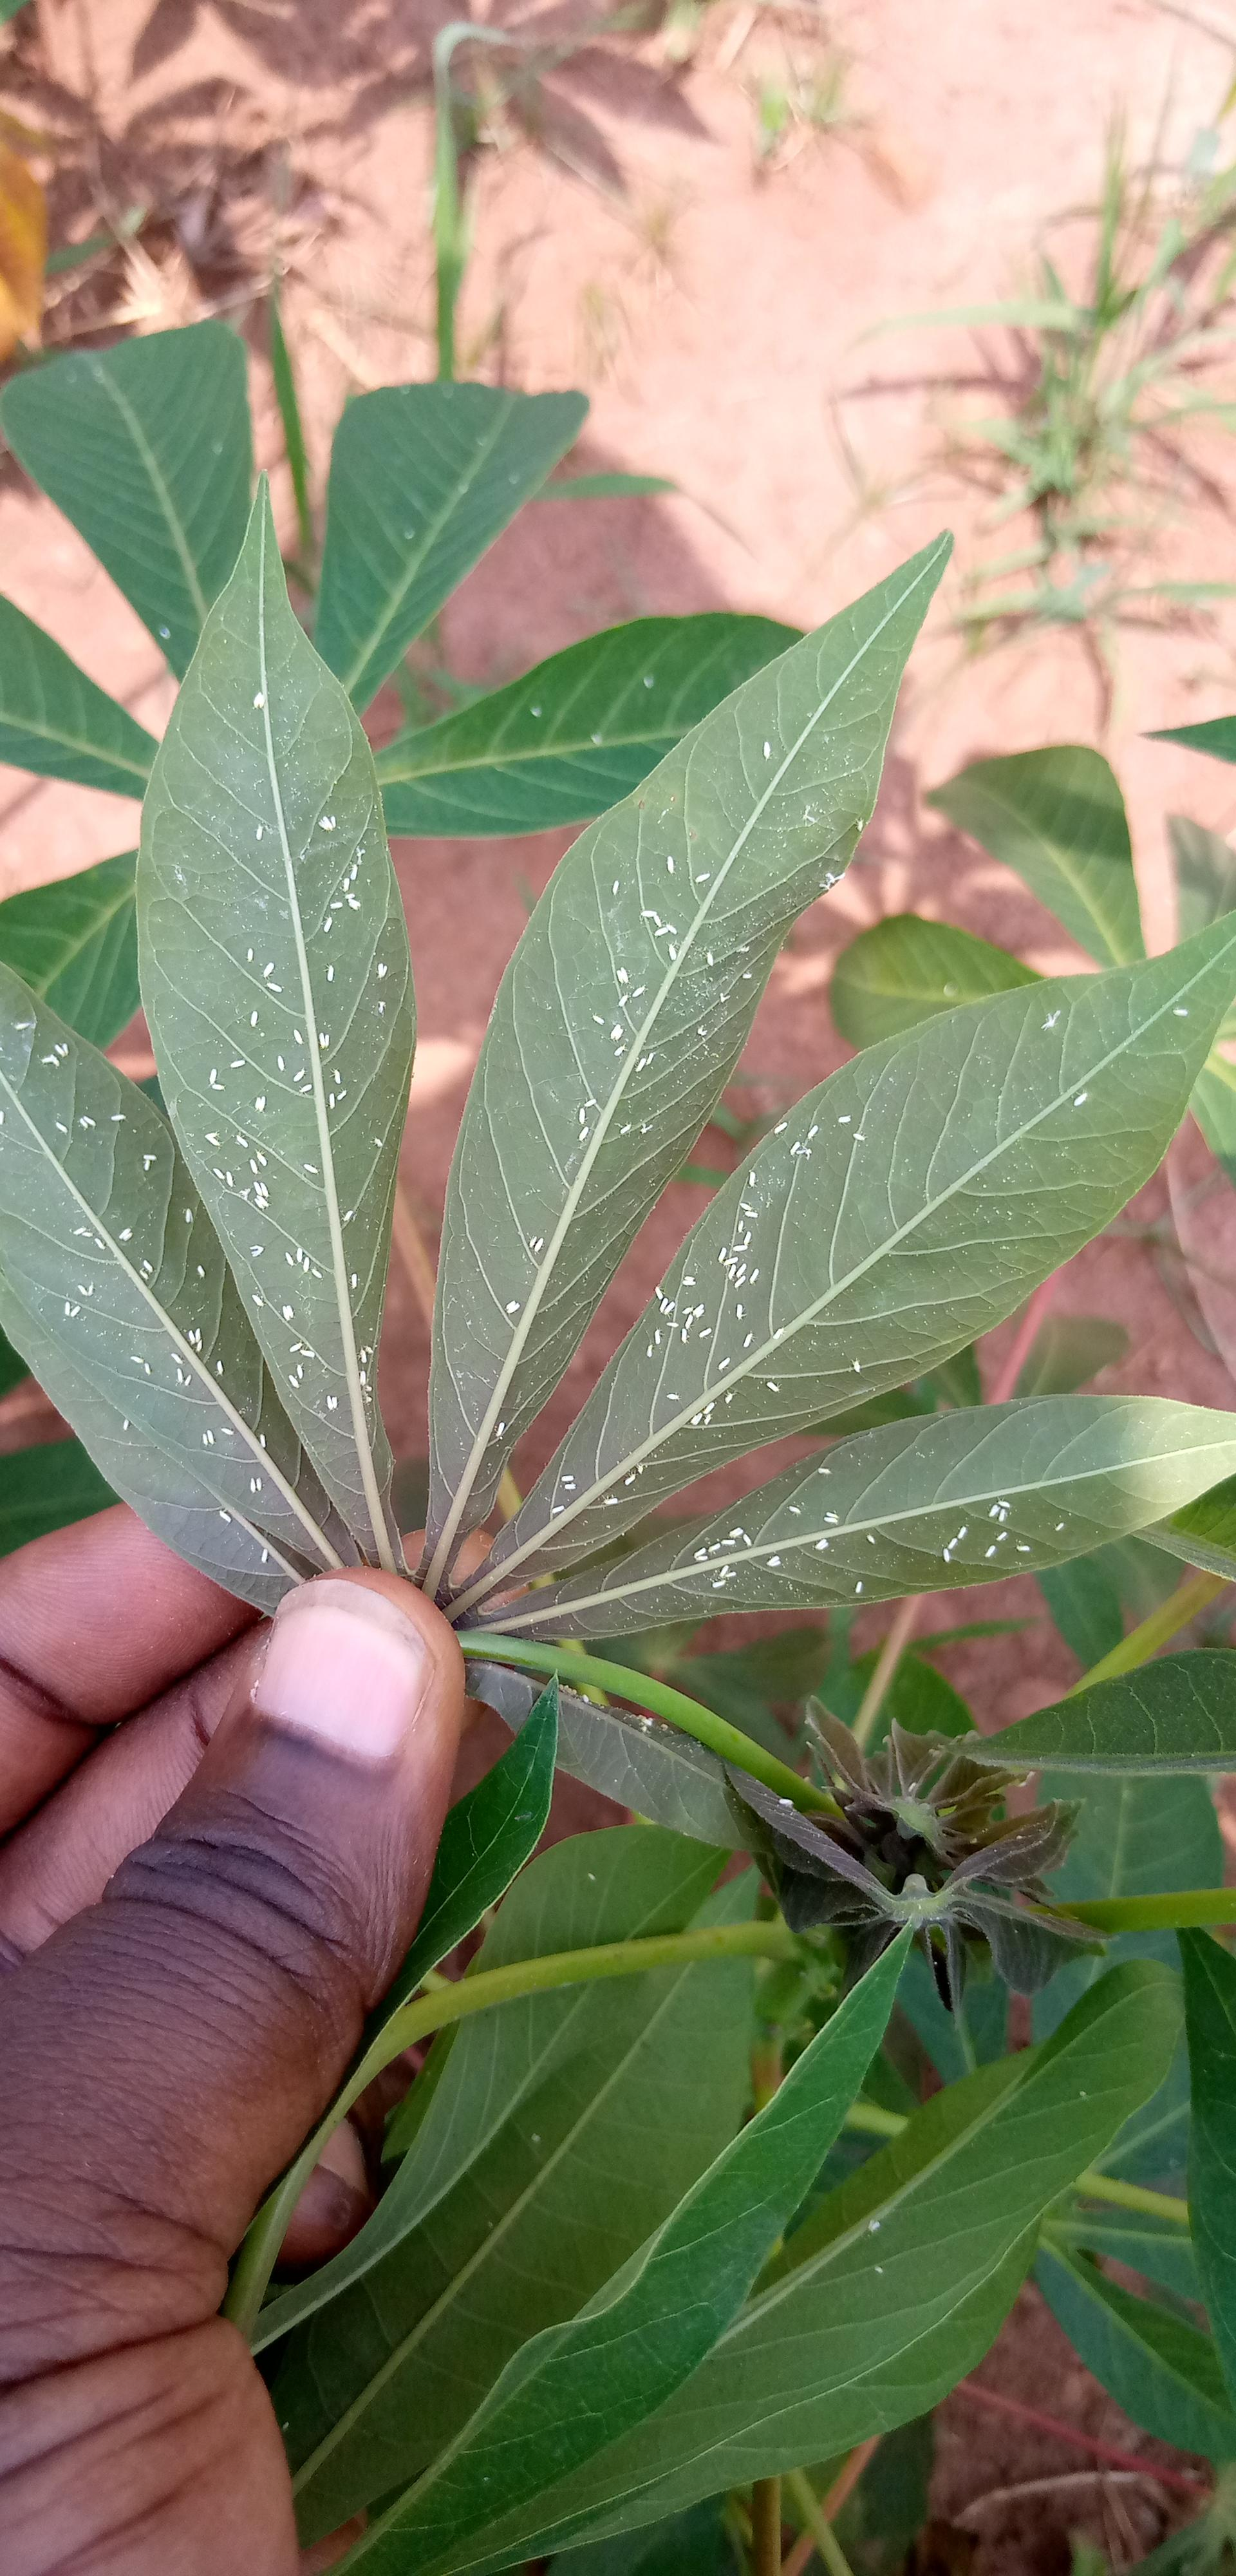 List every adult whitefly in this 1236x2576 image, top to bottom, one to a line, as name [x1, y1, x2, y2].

whitefly [253, 688, 266, 710]
whitefly [761, 739, 773, 761]
whitefly [801, 804, 818, 825]
whitefly [323, 815, 334, 831]
whitefly [330, 815, 339, 830]
whitefly [854, 815, 865, 835]
whitefly [317, 819, 330, 833]
whitefly [254, 822, 266, 843]
whitefly [355, 847, 366, 865]
whitefly [664, 854, 677, 877]
whitefly [350, 862, 359, 882]
whitefly [694, 870, 712, 885]
whitefly [824, 871, 847, 885]
whitefly [341, 876, 351, 893]
whitefly [610, 878, 621, 899]
whitefly [818, 880, 831, 893]
whitefly [344, 892, 355, 900]
whitefly [346, 898, 362, 911]
whitefly [329, 900, 344, 910]
whitefly [639, 909, 658, 918]
whitefly [653, 914, 662, 929]
whitefly [322, 915, 333, 933]
whitefly [664, 922, 679, 936]
whitefly [653, 927, 668, 937]
whitefly [666, 940, 680, 961]
whitefly [737, 945, 752, 954]
whitefly [245, 945, 256, 964]
whitefly [704, 951, 715, 967]
whitefly [261, 960, 274, 978]
whitefly [377, 961, 391, 981]
whitefly [324, 963, 335, 983]
whitefly [621, 966, 630, 984]
whitefly [616, 969, 623, 984]
whitefly [740, 972, 754, 982]
whitefly [265, 981, 284, 994]
whitefly [632, 984, 647, 1001]
whitefly [718, 989, 734, 1007]
whitefly [617, 992, 630, 1009]
whitefly [376, 999, 388, 1017]
whitefly [1172, 1005, 1189, 1019]
whitefly [250, 1008, 261, 1028]
whitefly [1040, 1011, 1062, 1034]
whitefly [590, 1012, 606, 1027]
whitefly [12, 1019, 31, 1032]
whitefly [609, 1023, 622, 1041]
whitefly [695, 1023, 710, 1038]
whitefly [616, 1028, 624, 1041]
whitefly [293, 1029, 305, 1045]
whitefly [317, 1032, 326, 1050]
whitefly [324, 1034, 332, 1050]
whitefly [52, 1042, 64, 1057]
whitefly [613, 1043, 628, 1059]
whitefly [646, 1050, 655, 1066]
whitefly [50, 1052, 62, 1068]
whitefly [276, 1054, 286, 1072]
whitefly [37, 1054, 53, 1063]
whitefly [635, 1056, 648, 1075]
whitefly [229, 1058, 246, 1071]
whitefly [209, 1066, 217, 1084]
whitefly [291, 1068, 306, 1085]
whitefly [330, 1068, 344, 1085]
whitefly [211, 1082, 226, 1092]
whitefly [299, 1083, 314, 1094]
whitefly [335, 1088, 350, 1101]
whitefly [1068, 1089, 1094, 1108]
whitefly [328, 1092, 337, 1110]
whitefly [261, 1094, 268, 1113]
whitefly [255, 1095, 261, 1112]
whitefly [583, 1096, 600, 1107]
whitefly [578, 1105, 586, 1124]
whitefly [109, 1112, 127, 1122]
whitefly [835, 1113, 854, 1124]
whitefly [83, 1114, 97, 1127]
whitefly [79, 1116, 88, 1130]
whitefly [772, 1119, 789, 1139]
whitefly [54, 1120, 70, 1133]
whitefly [639, 1121, 655, 1137]
whitefly [619, 1122, 632, 1135]
whitefly [806, 1122, 821, 1139]
whitefly [578, 1126, 590, 1143]
whitefly [205, 1129, 220, 1139]
whitefly [851, 1130, 868, 1142]
whitefly [234, 1132, 252, 1148]
whitefly [370, 1134, 384, 1149]
whitefly [205, 1137, 220, 1148]
whitefly [788, 1139, 802, 1156]
whitefly [800, 1146, 816, 1160]
whitefly [255, 1148, 270, 1169]
whitefly [142, 1153, 158, 1161]
whitefly [248, 1156, 260, 1175]
whitefly [144, 1158, 151, 1171]
whitefly [302, 1162, 319, 1175]
whitefly [211, 1165, 225, 1181]
whitefly [225, 1170, 236, 1189]
whitefly [747, 1170, 760, 1188]
whitefly [259, 1180, 270, 1198]
whitefly [253, 1180, 263, 1196]
whitefly [256, 1194, 272, 1209]
whitefly [253, 1198, 265, 1210]
whitefly [738, 1200, 756, 1212]
whitefly [183, 1206, 198, 1226]
whitefly [342, 1208, 353, 1223]
whitefly [744, 1210, 762, 1221]
whitefly [736, 1217, 746, 1233]
whitefly [73, 1225, 88, 1236]
whitefly [120, 1226, 131, 1239]
whitefly [742, 1230, 752, 1246]
whitefly [81, 1231, 94, 1238]
whitefly [123, 1232, 133, 1242]
whitefly [527, 1234, 538, 1249]
whitefly [93, 1236, 108, 1251]
whitefly [534, 1236, 547, 1256]
whitefly [248, 1242, 265, 1260]
whitefly [731, 1244, 748, 1253]
whitefly [295, 1245, 304, 1264]
whitefly [717, 1245, 728, 1262]
whitefly [284, 1250, 295, 1268]
whitefly [724, 1255, 739, 1267]
whitefly [303, 1257, 310, 1274]
whitefly [143, 1258, 154, 1274]
whitefly [736, 1262, 748, 1279]
whitefly [728, 1263, 736, 1280]
whitefly [196, 1264, 207, 1280]
whitefly [310, 1266, 323, 1280]
whitefly [138, 1267, 150, 1282]
whitefly [748, 1267, 761, 1285]
whitefly [350, 1272, 359, 1291]
whitefly [682, 1273, 697, 1280]
whitefly [734, 1274, 748, 1293]
whitefly [680, 1279, 697, 1286]
whitefly [88, 1281, 95, 1298]
whitefly [76, 1282, 88, 1298]
whitefly [651, 1284, 666, 1300]
whitefly [249, 1293, 265, 1309]
whitefly [657, 1294, 669, 1314]
whitefly [663, 1299, 676, 1315]
whitefly [505, 1300, 518, 1311]
whitefly [64, 1300, 70, 1316]
whitefly [734, 1301, 747, 1323]
whitefly [507, 1302, 521, 1318]
whitefly [282, 1303, 290, 1322]
whitefly [285, 1303, 295, 1320]
whitefly [70, 1305, 82, 1319]
whitefly [682, 1305, 694, 1316]
whitefly [682, 1313, 695, 1329]
whitefly [664, 1320, 680, 1330]
whitefly [771, 1325, 785, 1342]
whitefly [652, 1326, 663, 1347]
whitefly [678, 1327, 690, 1345]
whitefly [696, 1327, 714, 1340]
whitefly [194, 1328, 201, 1343]
whitefly [187, 1329, 195, 1345]
whitefly [741, 1330, 758, 1350]
whitefly [197, 1338, 203, 1353]
whitefly [644, 1340, 657, 1360]
whitefly [288, 1341, 304, 1354]
whitefly [365, 1346, 374, 1355]
whitefly [359, 1347, 367, 1365]
whitefly [299, 1348, 316, 1359]
whitefly [173, 1353, 184, 1365]
whitefly [129, 1354, 143, 1363]
whitefly [717, 1354, 732, 1372]
whitefly [848, 1355, 863, 1374]
whitefly [215, 1359, 225, 1376]
whitefly [144, 1362, 151, 1377]
whitefly [295, 1362, 305, 1379]
whitefly [176, 1366, 183, 1386]
whitefly [359, 1369, 368, 1386]
whitefly [288, 1372, 301, 1390]
whitefly [183, 1374, 194, 1388]
whitefly [765, 1379, 783, 1395]
whitefly [365, 1384, 374, 1392]
whitefly [722, 1388, 736, 1406]
whitefly [662, 1390, 682, 1403]
whitefly [326, 1394, 333, 1411]
whitefly [332, 1396, 339, 1410]
whitefly [364, 1396, 374, 1405]
whitefly [702, 1400, 716, 1414]
whitefly [690, 1410, 704, 1426]
whitefly [703, 1410, 712, 1427]
whitefly [122, 1416, 130, 1432]
whitefly [494, 1419, 507, 1437]
whitefly [219, 1426, 234, 1436]
whitefly [206, 1428, 216, 1446]
whitefly [202, 1432, 209, 1447]
whitefly [259, 1432, 270, 1449]
whitefly [634, 1461, 650, 1477]
whitefly [816, 1465, 833, 1476]
whitefly [561, 1472, 576, 1483]
whitefly [623, 1472, 637, 1488]
whitefly [250, 1476, 257, 1493]
whitefly [256, 1477, 263, 1492]
whitefly [564, 1483, 576, 1492]
whitefly [600, 1495, 619, 1507]
whitefly [995, 1498, 1011, 1510]
whitefly [987, 1501, 1000, 1519]
whitefly [785, 1502, 801, 1516]
whitefly [550, 1504, 566, 1515]
whitefly [217, 1508, 232, 1524]
whitefly [998, 1508, 1008, 1522]
whitefly [823, 1511, 841, 1519]
whitefly [821, 1516, 840, 1524]
whitefly [1053, 1519, 1064, 1533]
whitefly [955, 1524, 969, 1539]
whitefly [728, 1526, 745, 1539]
whitefly [995, 1530, 1008, 1542]
whitefly [864, 1531, 877, 1546]
whitefly [742, 1533, 756, 1548]
whitefly [812, 1536, 829, 1553]
whitefly [719, 1537, 736, 1546]
whitefly [947, 1537, 957, 1549]
whitefly [1015, 1541, 1035, 1555]
whitefly [707, 1542, 721, 1553]
whitefly [984, 1544, 997, 1557]
whitefly [941, 1545, 951, 1564]
whitefly [693, 1546, 706, 1556]
whitefly [260, 1546, 270, 1566]
whitefly [764, 1553, 782, 1568]
whitefly [694, 1554, 708, 1564]
whitefly [720, 1563, 730, 1578]
whitefly [726, 1570, 740, 1580]
whitefly [852, 1577, 867, 1596]
whitefly [709, 1579, 726, 1589]
whitefly [580, 1691, 591, 1704]
whitefly [908, 1780, 917, 1793]
whitefly [776, 1797, 795, 1807]
whitefly [586, 1870, 599, 1881]